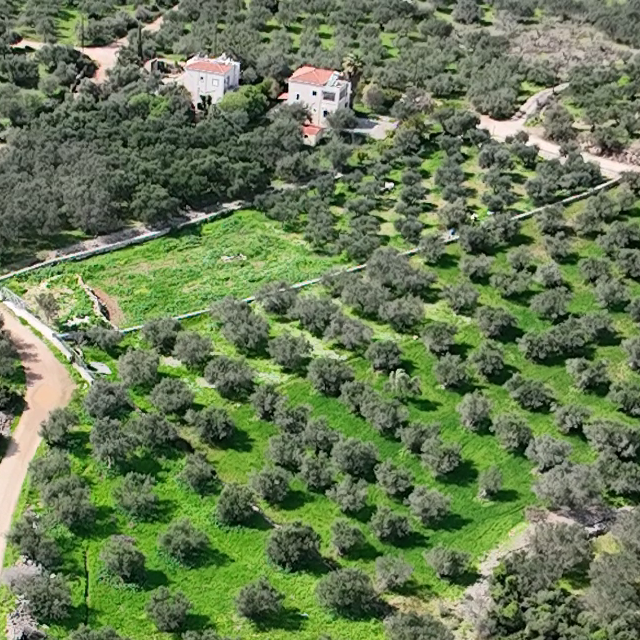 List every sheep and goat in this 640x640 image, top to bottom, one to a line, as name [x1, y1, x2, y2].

None